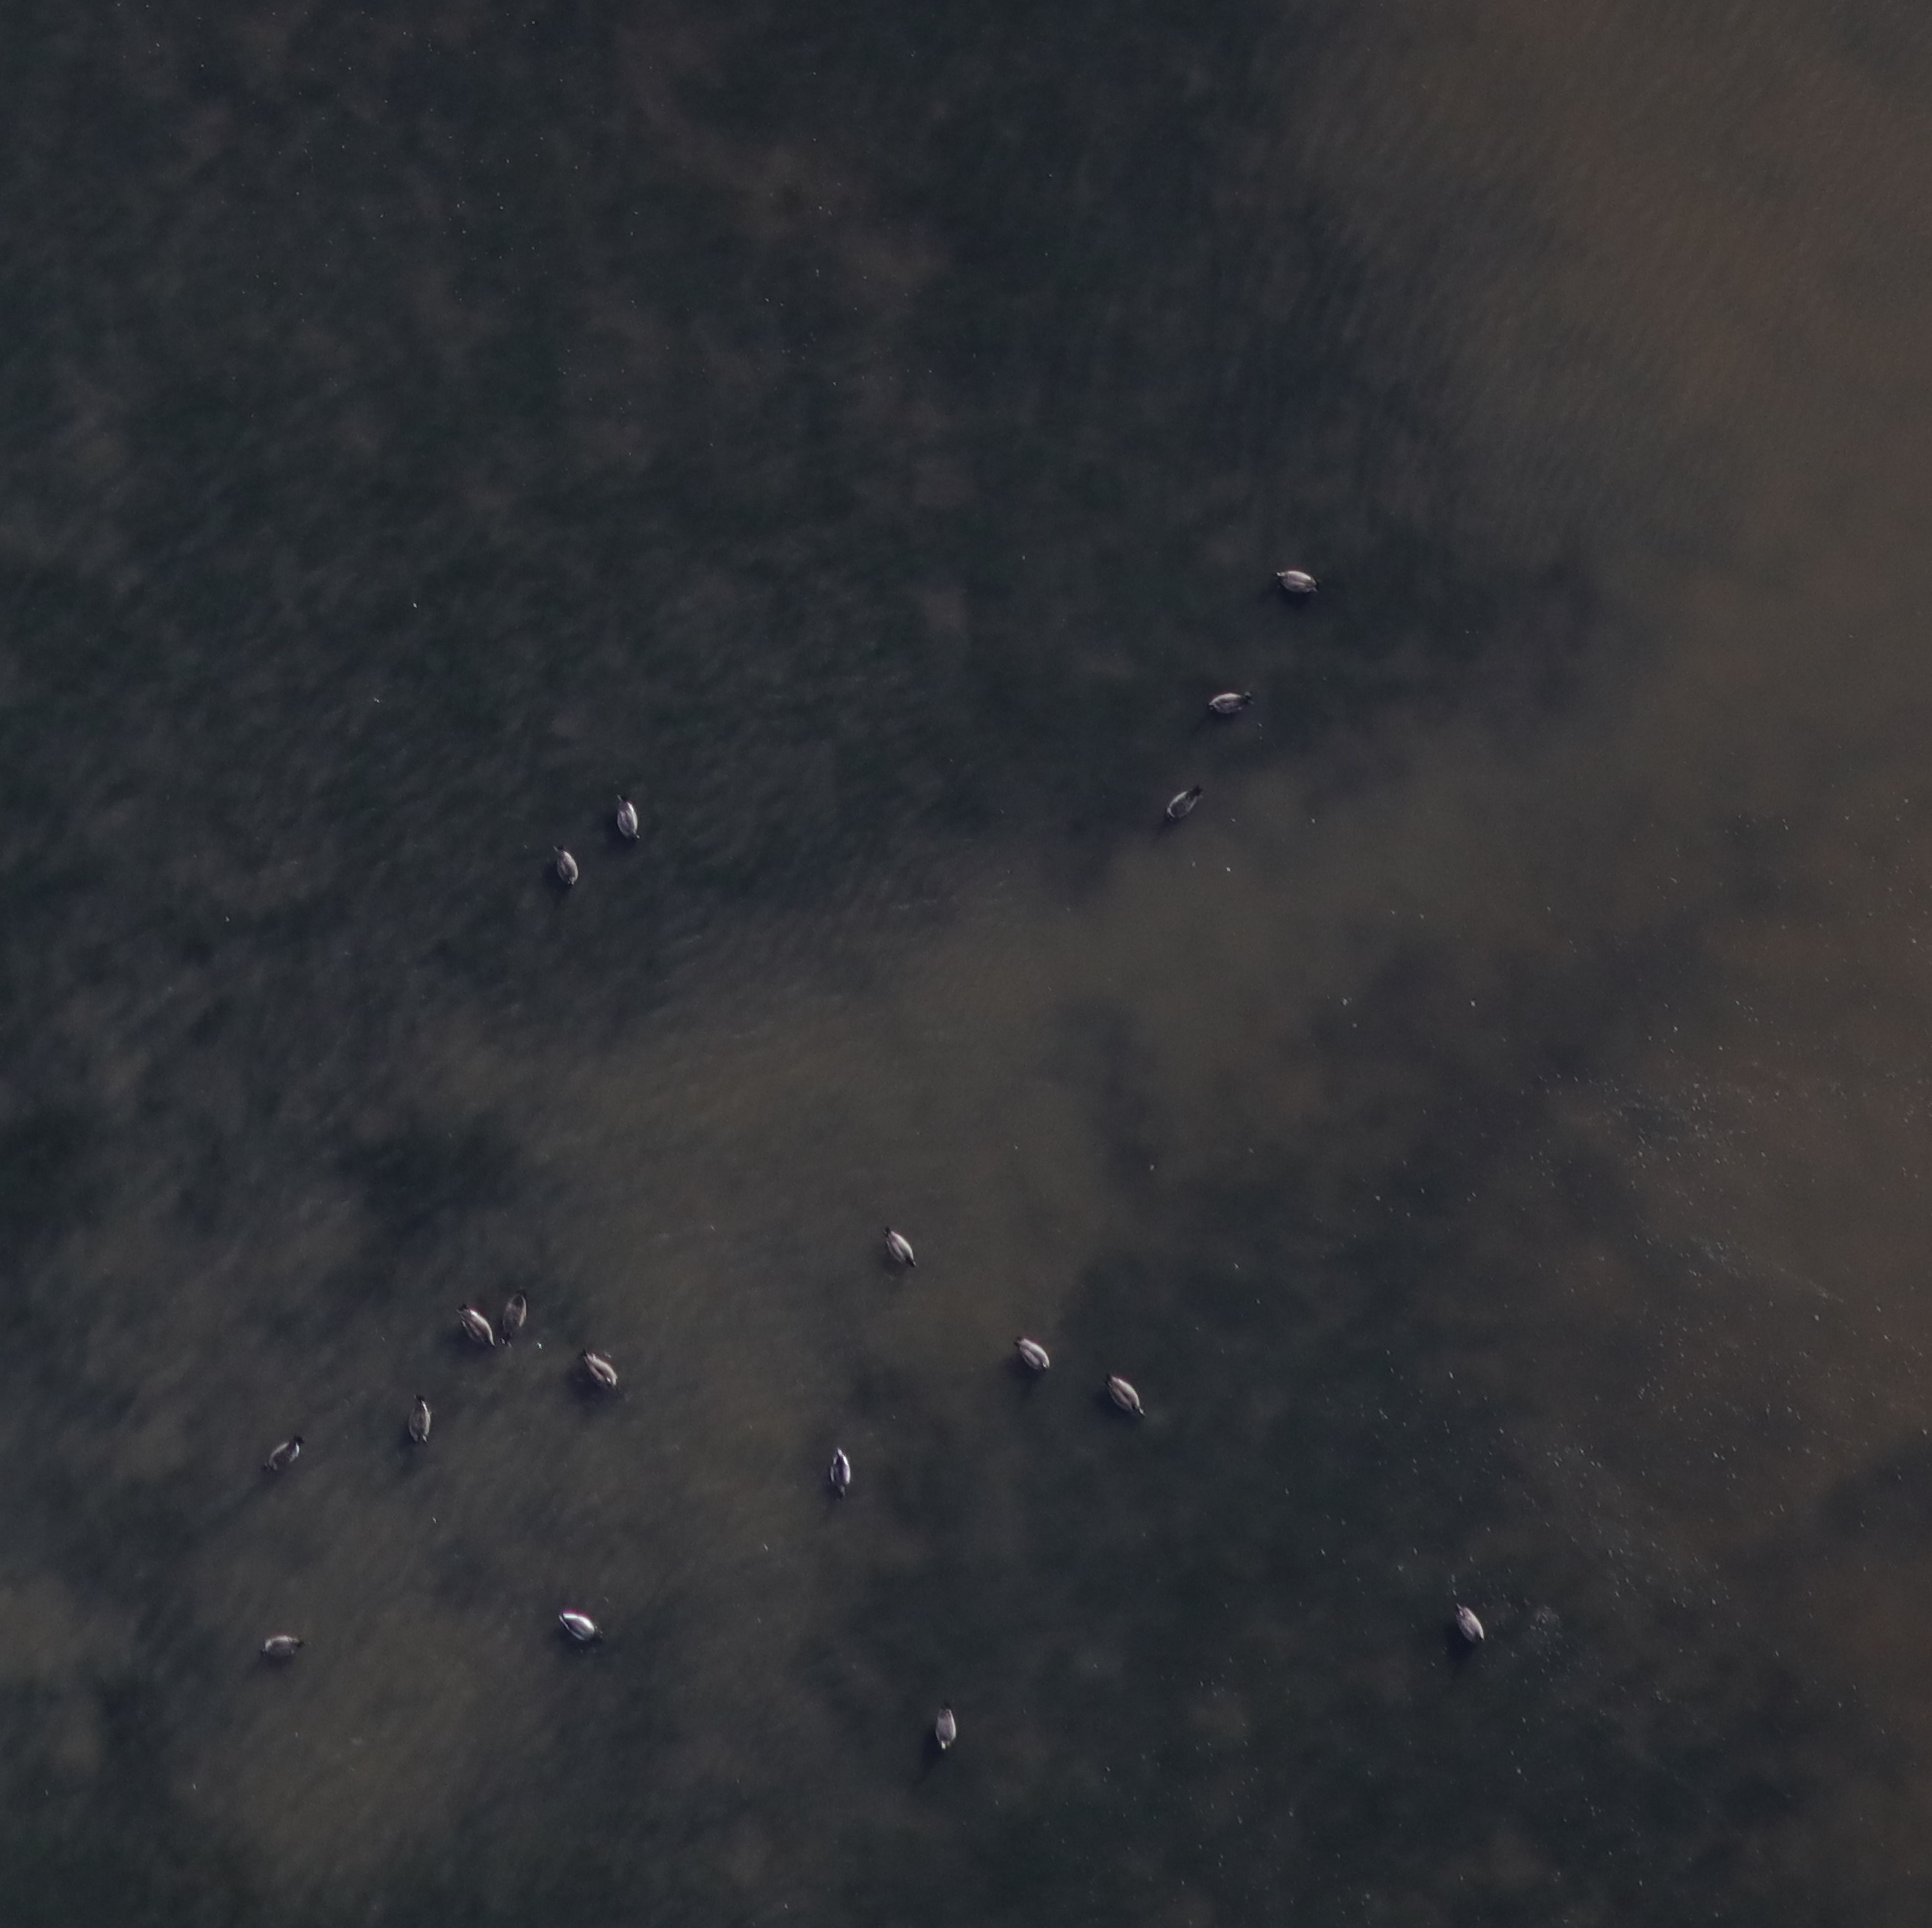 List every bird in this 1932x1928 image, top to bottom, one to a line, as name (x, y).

Canada goose (1297, 583)
Canada goose (1230, 703)
Canada goose (1182, 802)
Canada goose (627, 819)
Canada goose (565, 868)
Canada goose (898, 1246)
Canada goose (514, 1316)
Canada goose (479, 1325)
Canada goose (1032, 1355)
Canada goose (599, 1368)
Canada goose (1123, 1395)
Canada goose (420, 1420)
Canada goose (283, 1453)
Canada goose (837, 1471)
Canada goose (581, 1628)
Canada goose (1470, 1628)
Canada goose (282, 1648)
Canada goose (946, 1728)